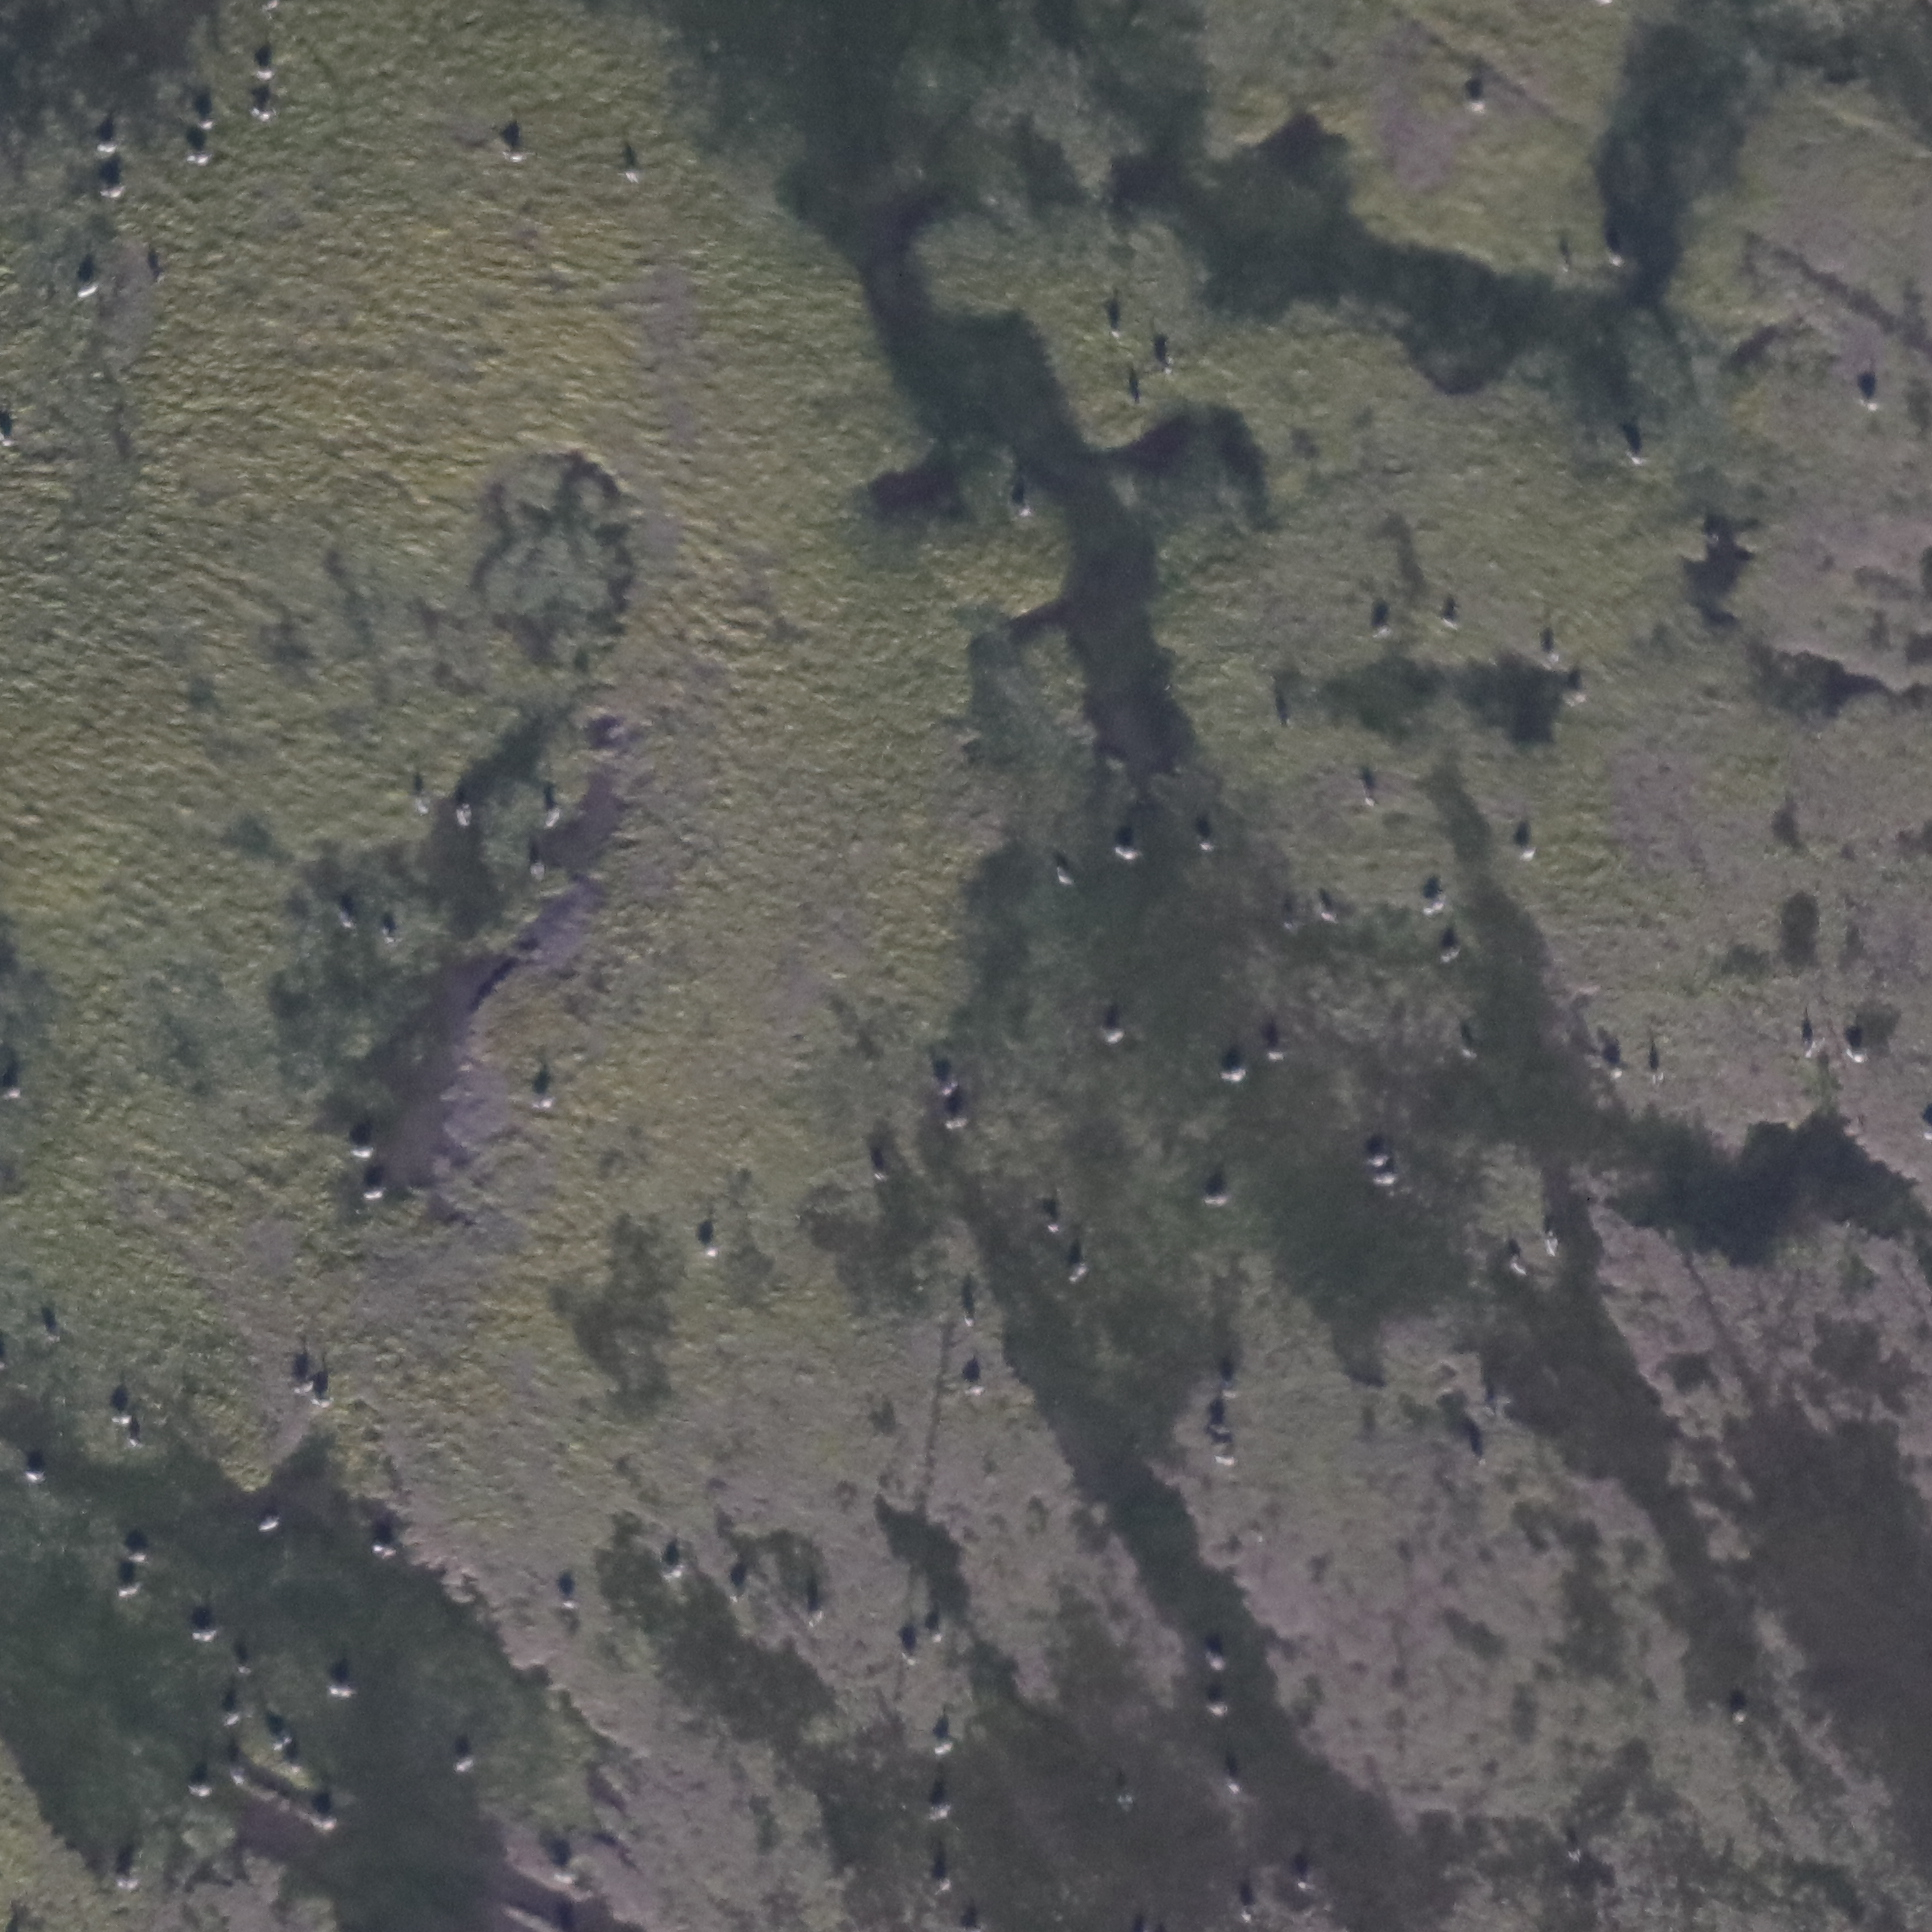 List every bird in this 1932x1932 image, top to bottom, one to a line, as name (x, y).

brant (261, 73)
brant (1488, 104)
brant (259, 114)
brant (205, 120)
brant (102, 146)
brant (525, 147)
brant (195, 162)
brant (638, 177)
brant (114, 193)
brant (1570, 264)
brant (1619, 266)
brant (152, 276)
brant (90, 287)
brant (1116, 336)
brant (1175, 359)
brant (1142, 386)
brant (1867, 404)
brant (2, 433)
brant (1632, 456)
brant (1025, 503)
brant (1443, 620)
brant (1383, 625)
brant (1550, 655)
brant (1572, 698)
brant (1294, 720)
brant (426, 795)
brant (1373, 803)
brant (466, 813)
brant (556, 815)
brant (1206, 842)
brant (1126, 853)
brant (1535, 854)
brant (544, 873)
brant (1065, 875)
brant (1438, 901)
brant (1329, 915)
brant (351, 919)
brant (1299, 920)
brant (390, 935)
brant (1450, 950)
brant (1116, 1035)
brant (1806, 1049)
brant (1478, 1052)
brant (1852, 1052)
brant (1281, 1061)
brant (1618, 1071)
brant (1654, 1081)
brant (1236, 1083)
brant (947, 1092)
brant (21, 1094)
brant (545, 1100)
brant (958, 1128)
brant (358, 1153)
brant (1380, 1154)
brant (884, 1171)
brant (1386, 1189)
brant (367, 1193)
brant (1217, 1201)
brant (1049, 1223)
brant (1553, 1244)
brant (718, 1250)
brant (1522, 1273)
brant (1077, 1274)
brant (976, 1311)
brant (58, 1329)
brant (10, 1363)
brant (976, 1381)
brant (1232, 1391)
brant (297, 1392)
brant (318, 1404)
brant (122, 1428)
brant (1223, 1433)
brant (138, 1452)
brant (1228, 1460)
brant (34, 1476)
brant (268, 1523)
brant (385, 1551)
brant (144, 1556)
brant (677, 1573)
brant (742, 1589)
brant (130, 1590)
brant (573, 1601)
brant (818, 1619)
brant (194, 1631)
brant (939, 1637)
brant (1216, 1656)
brant (915, 1659)
brant (237, 1673)
brant (349, 1682)
brant (1217, 1709)
brant (1744, 1715)
brant (228, 1719)
brant (284, 1747)
brant (944, 1757)
brant (472, 1764)
brant (241, 1778)
brant (1242, 1779)
brant (201, 1790)
brant (1131, 1799)
brant (941, 1808)
brant (327, 1823)
brant (1572, 1853)
brant (572, 1874)
brant (142, 1878)
brant (938, 1883)
brant (1294, 1891)
brant (1240, 1914)